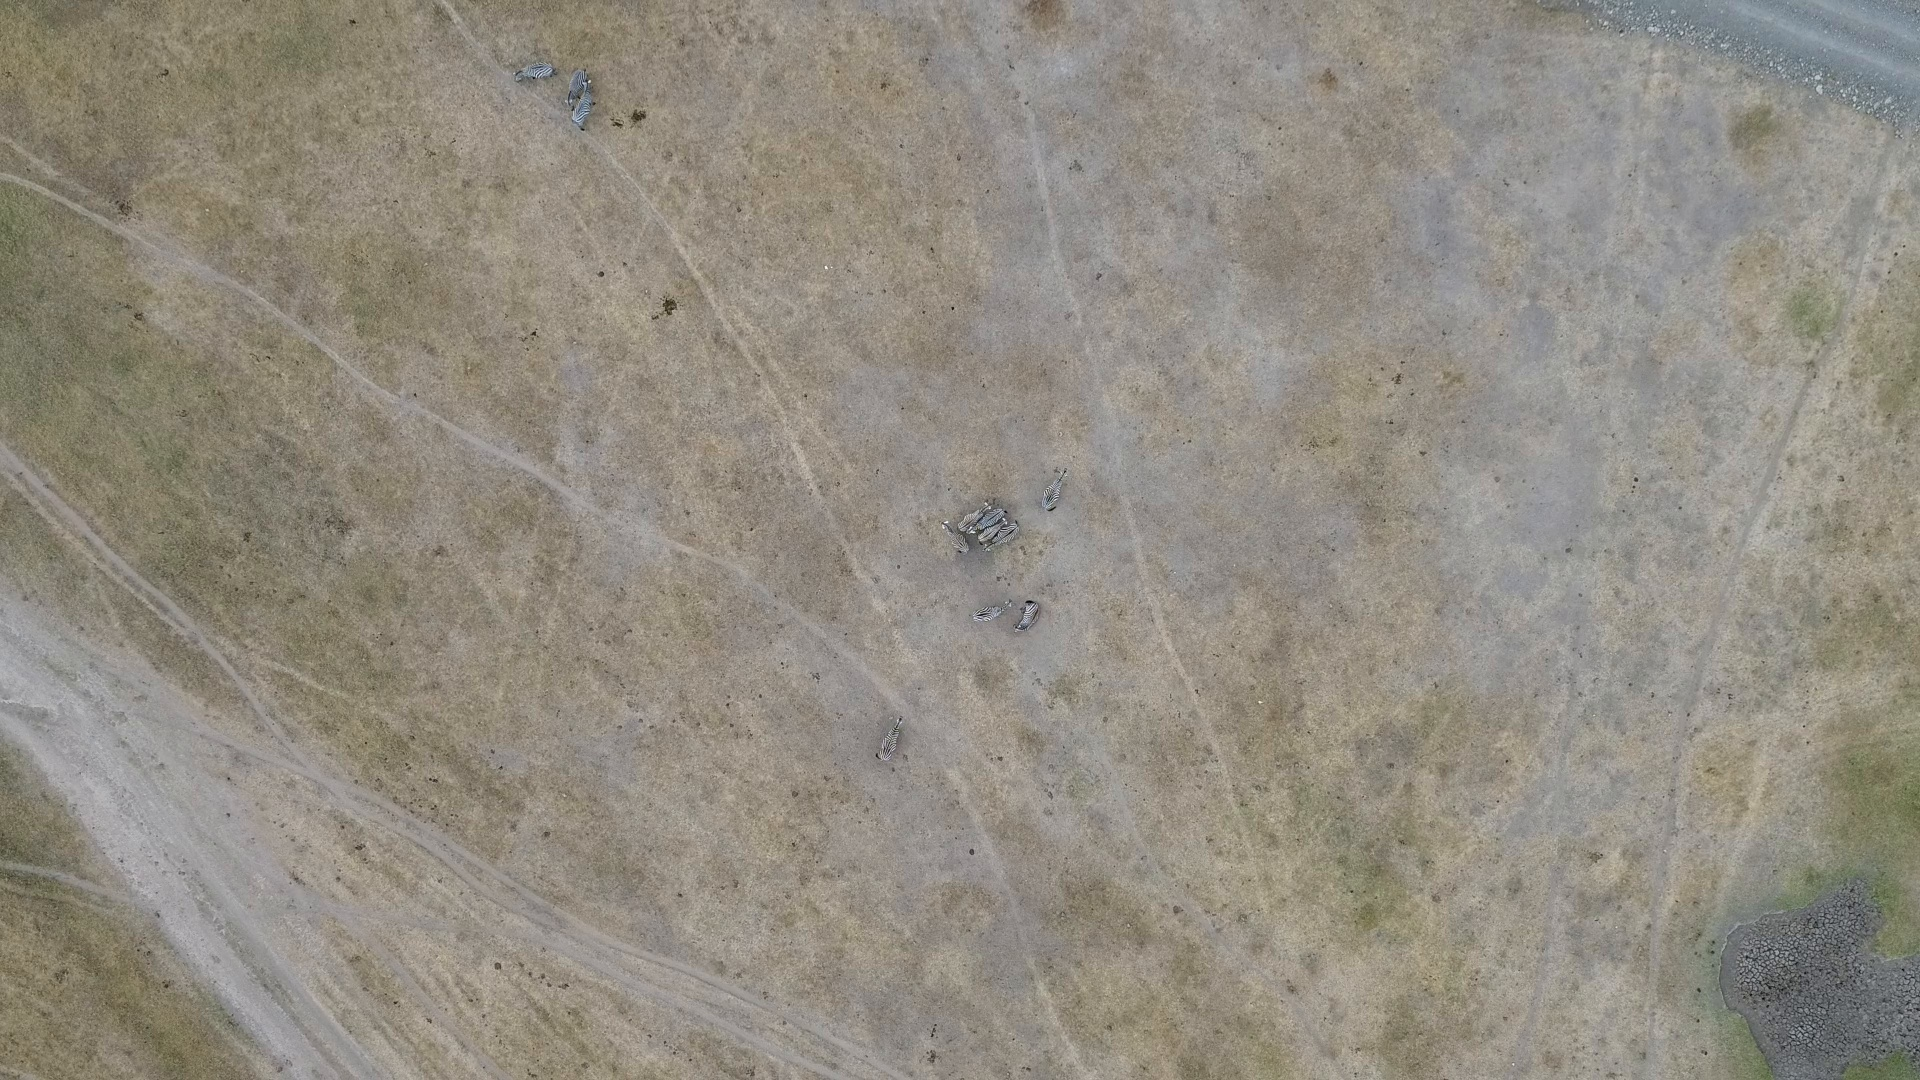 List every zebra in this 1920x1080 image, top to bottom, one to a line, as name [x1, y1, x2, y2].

zebra [513, 62, 555, 80]
zebra [563, 71, 582, 109]
zebra [572, 82, 594, 130]
zebra [1041, 468, 1067, 510]
zebra [958, 503, 992, 531]
zebra [965, 508, 1005, 535]
zebra [978, 519, 1006, 541]
zebra [942, 522, 967, 551]
zebra [983, 523, 1019, 552]
zebra [974, 602, 1008, 623]
zebra [1015, 603, 1038, 631]
zebra [880, 718, 904, 759]